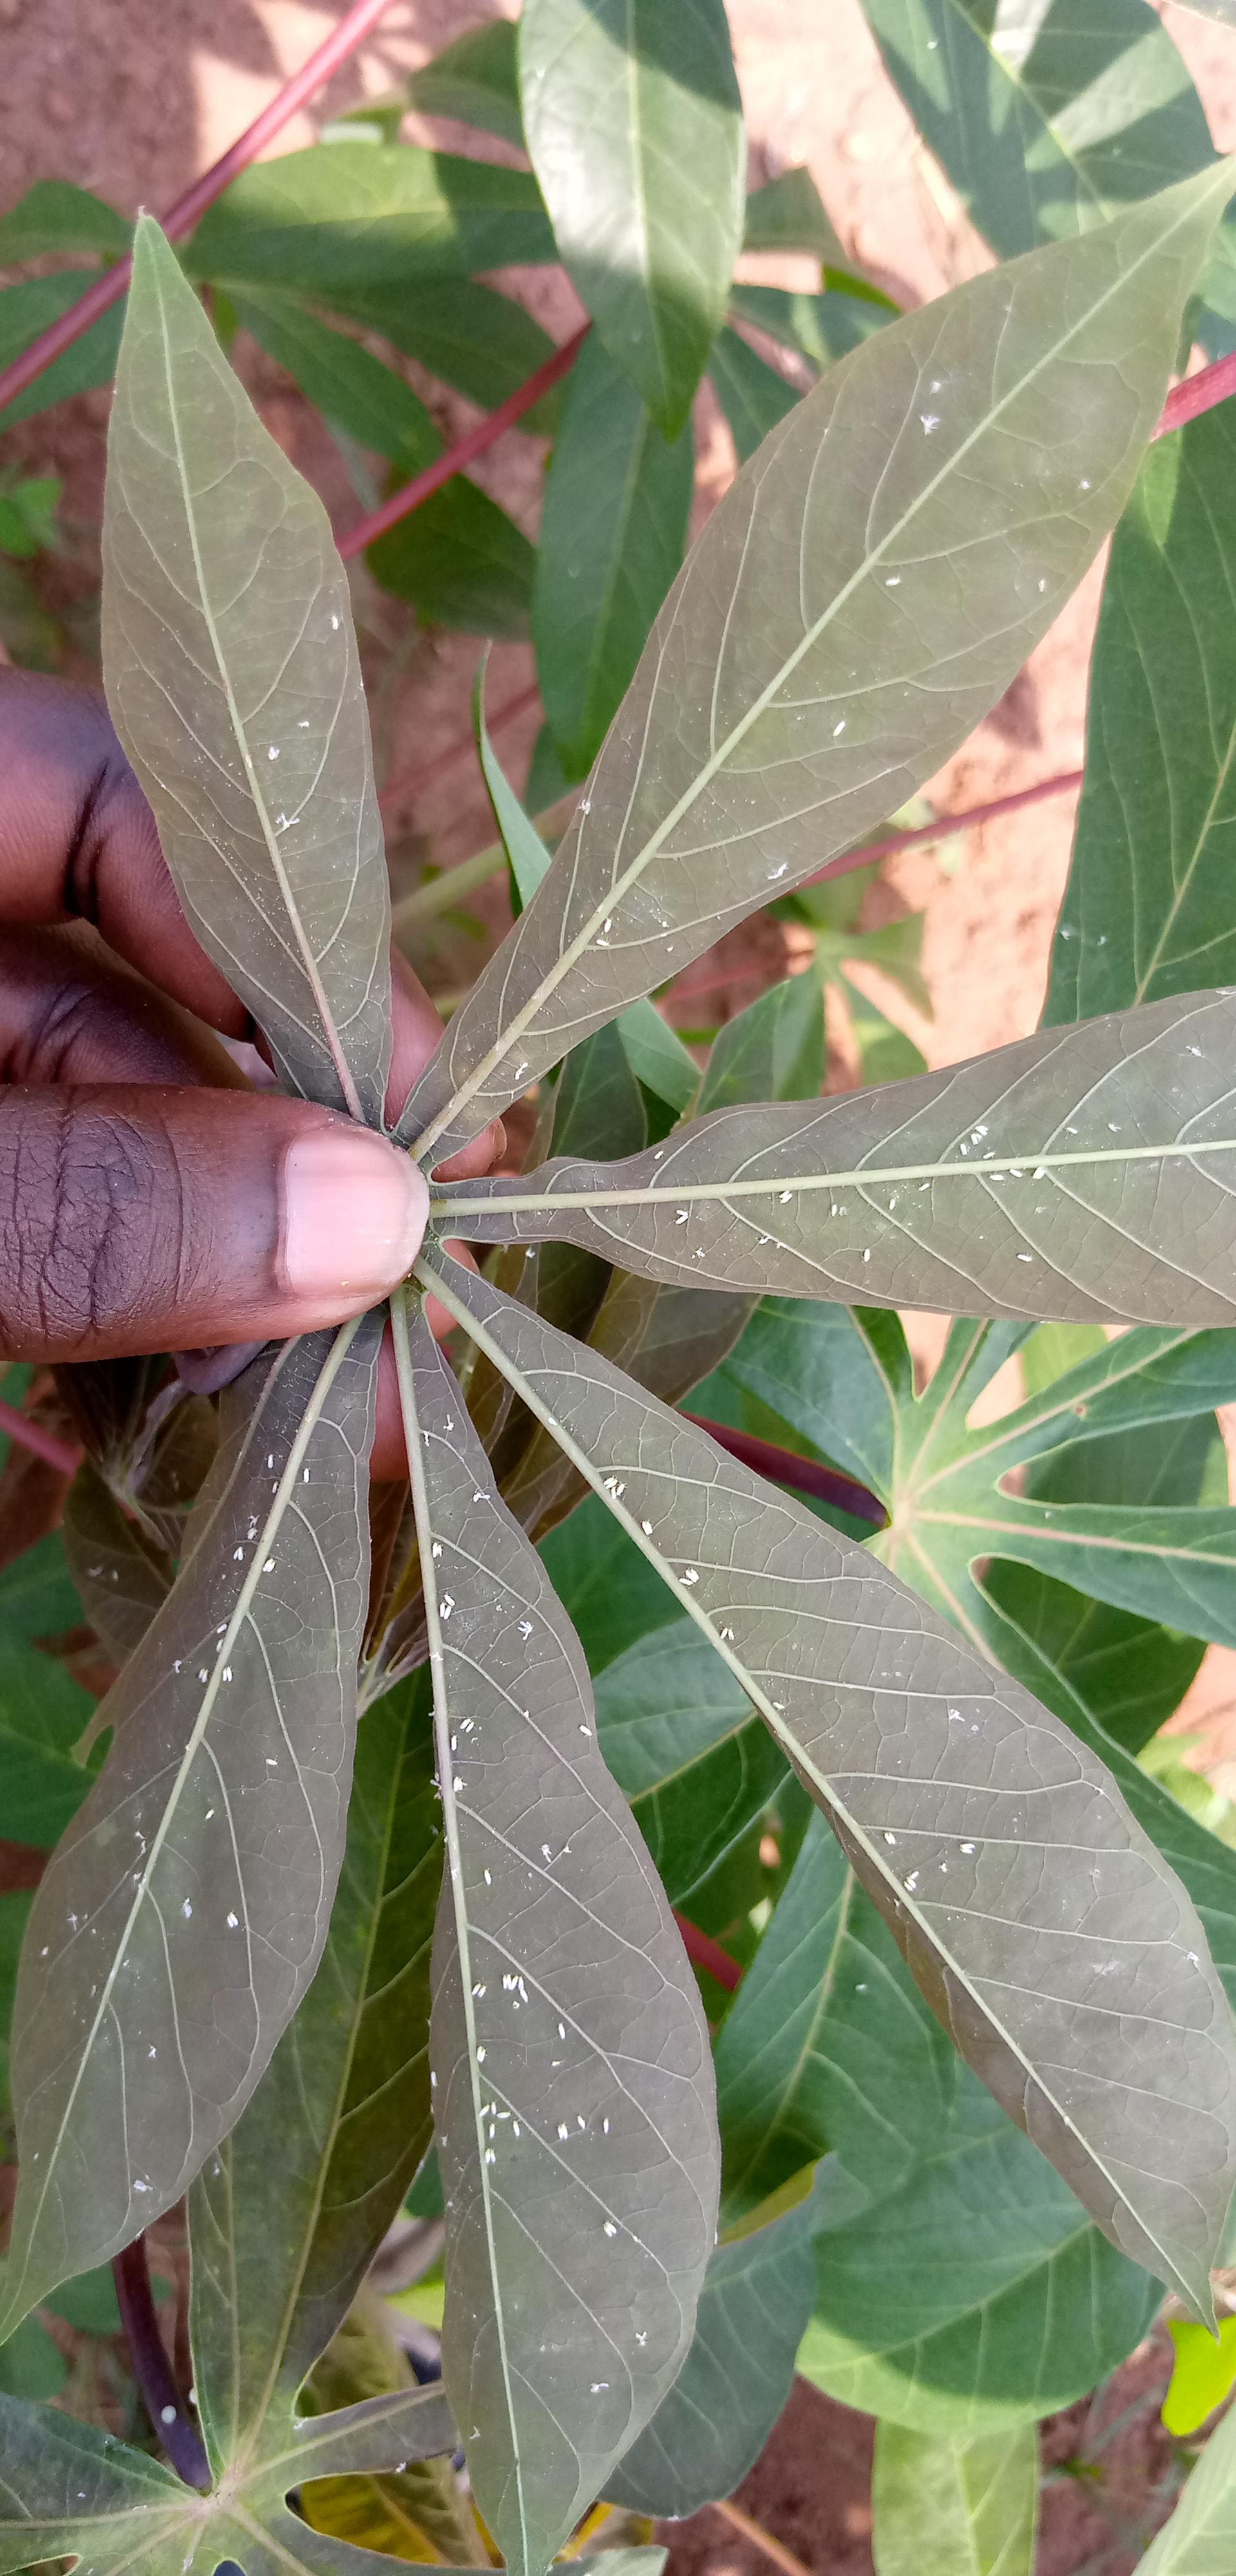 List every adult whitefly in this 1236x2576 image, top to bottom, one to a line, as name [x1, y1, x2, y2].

whitefly [885, 576, 905, 589]
whitefly [329, 613, 341, 633]
whitefly [832, 719, 846, 739]
whitefly [266, 744, 283, 764]
whitefly [576, 798, 594, 819]
whitefly [764, 862, 789, 879]
whitefly [601, 916, 615, 934]
whitefly [595, 938, 612, 949]
whitefly [1105, 1120, 1123, 1135]
whitefly [973, 1123, 989, 1136]
whitefly [1063, 1124, 1080, 1137]
whitefly [970, 1132, 980, 1148]
whitefly [959, 1141, 968, 1159]
whitefly [653, 1149, 665, 1160]
whitefly [982, 1149, 996, 1160]
whitefly [1032, 1165, 1046, 1182]
whitefly [1007, 1166, 1024, 1179]
whitefly [987, 1172, 1004, 1182]
whitefly [917, 1180, 933, 1193]
whitefly [778, 1189, 794, 1204]
whitefly [888, 1196, 897, 1213]
whitefly [830, 1202, 838, 1220]
whitefly [673, 1207, 690, 1227]
whitefly [756, 1235, 772, 1248]
whitefly [692, 1246, 706, 1262]
whitefly [862, 1246, 873, 1264]
whitefly [1015, 1251, 1035, 1265]
whitefly [441, 1414, 456, 1433]
whitefly [266, 1453, 277, 1470]
whitefly [302, 1466, 312, 1486]
whitefly [270, 1479, 280, 1496]
whitefly [616, 1481, 627, 1497]
whitefly [610, 1485, 617, 1501]
whitefly [472, 1489, 492, 1506]
whitefly [640, 1518, 655, 1537]
whitefly [431, 1540, 444, 1559]
whitefly [232, 1544, 246, 1563]
whitefly [262, 1557, 277, 1575]
whitefly [685, 1567, 704, 1584]
whitefly [676, 1576, 694, 1588]
whitefly [443, 1592, 458, 1606]
whitefly [438, 1602, 447, 1618]
whitefly [444, 1604, 452, 1620]
whitefly [516, 1618, 534, 1642]
whitefly [214, 1622, 230, 1633]
whitefly [719, 1624, 727, 1642]
whitefly [727, 1627, 736, 1642]
whitefly [214, 1638, 226, 1653]
whitefly [220, 1665, 236, 1684]
whitefly [197, 1666, 211, 1686]
whitefly [771, 1700, 789, 1712]
whitefly [577, 1723, 597, 1739]
whitefly [449, 1734, 459, 1752]
whitefly [263, 1756, 281, 1767]
whitefly [452, 1774, 467, 1794]
whitefly [203, 1806, 219, 1823]
whitefly [540, 1841, 554, 1865]
whitefly [482, 1869, 496, 1887]
whitefly [225, 1910, 241, 1929]
whitefly [501, 1972, 510, 1993]
whitefly [511, 1972, 527, 1992]
whitefly [469, 1980, 481, 1996]
whitefly [479, 1984, 487, 2000]
whitefly [520, 1988, 530, 2005]
whitefly [556, 2022, 568, 2041]
whitefly [475, 2043, 487, 2065]
whitefly [430, 2067, 440, 2090]
whitefly [576, 2113, 587, 2130]
whitefly [601, 2116, 613, 2137]
whitefly [510, 2119, 523, 2137]
whitefly [488, 2121, 498, 2141]
whitefly [556, 2121, 570, 2141]
whitefly [483, 2147, 498, 2167]
whitefly [601, 2221, 621, 2239]